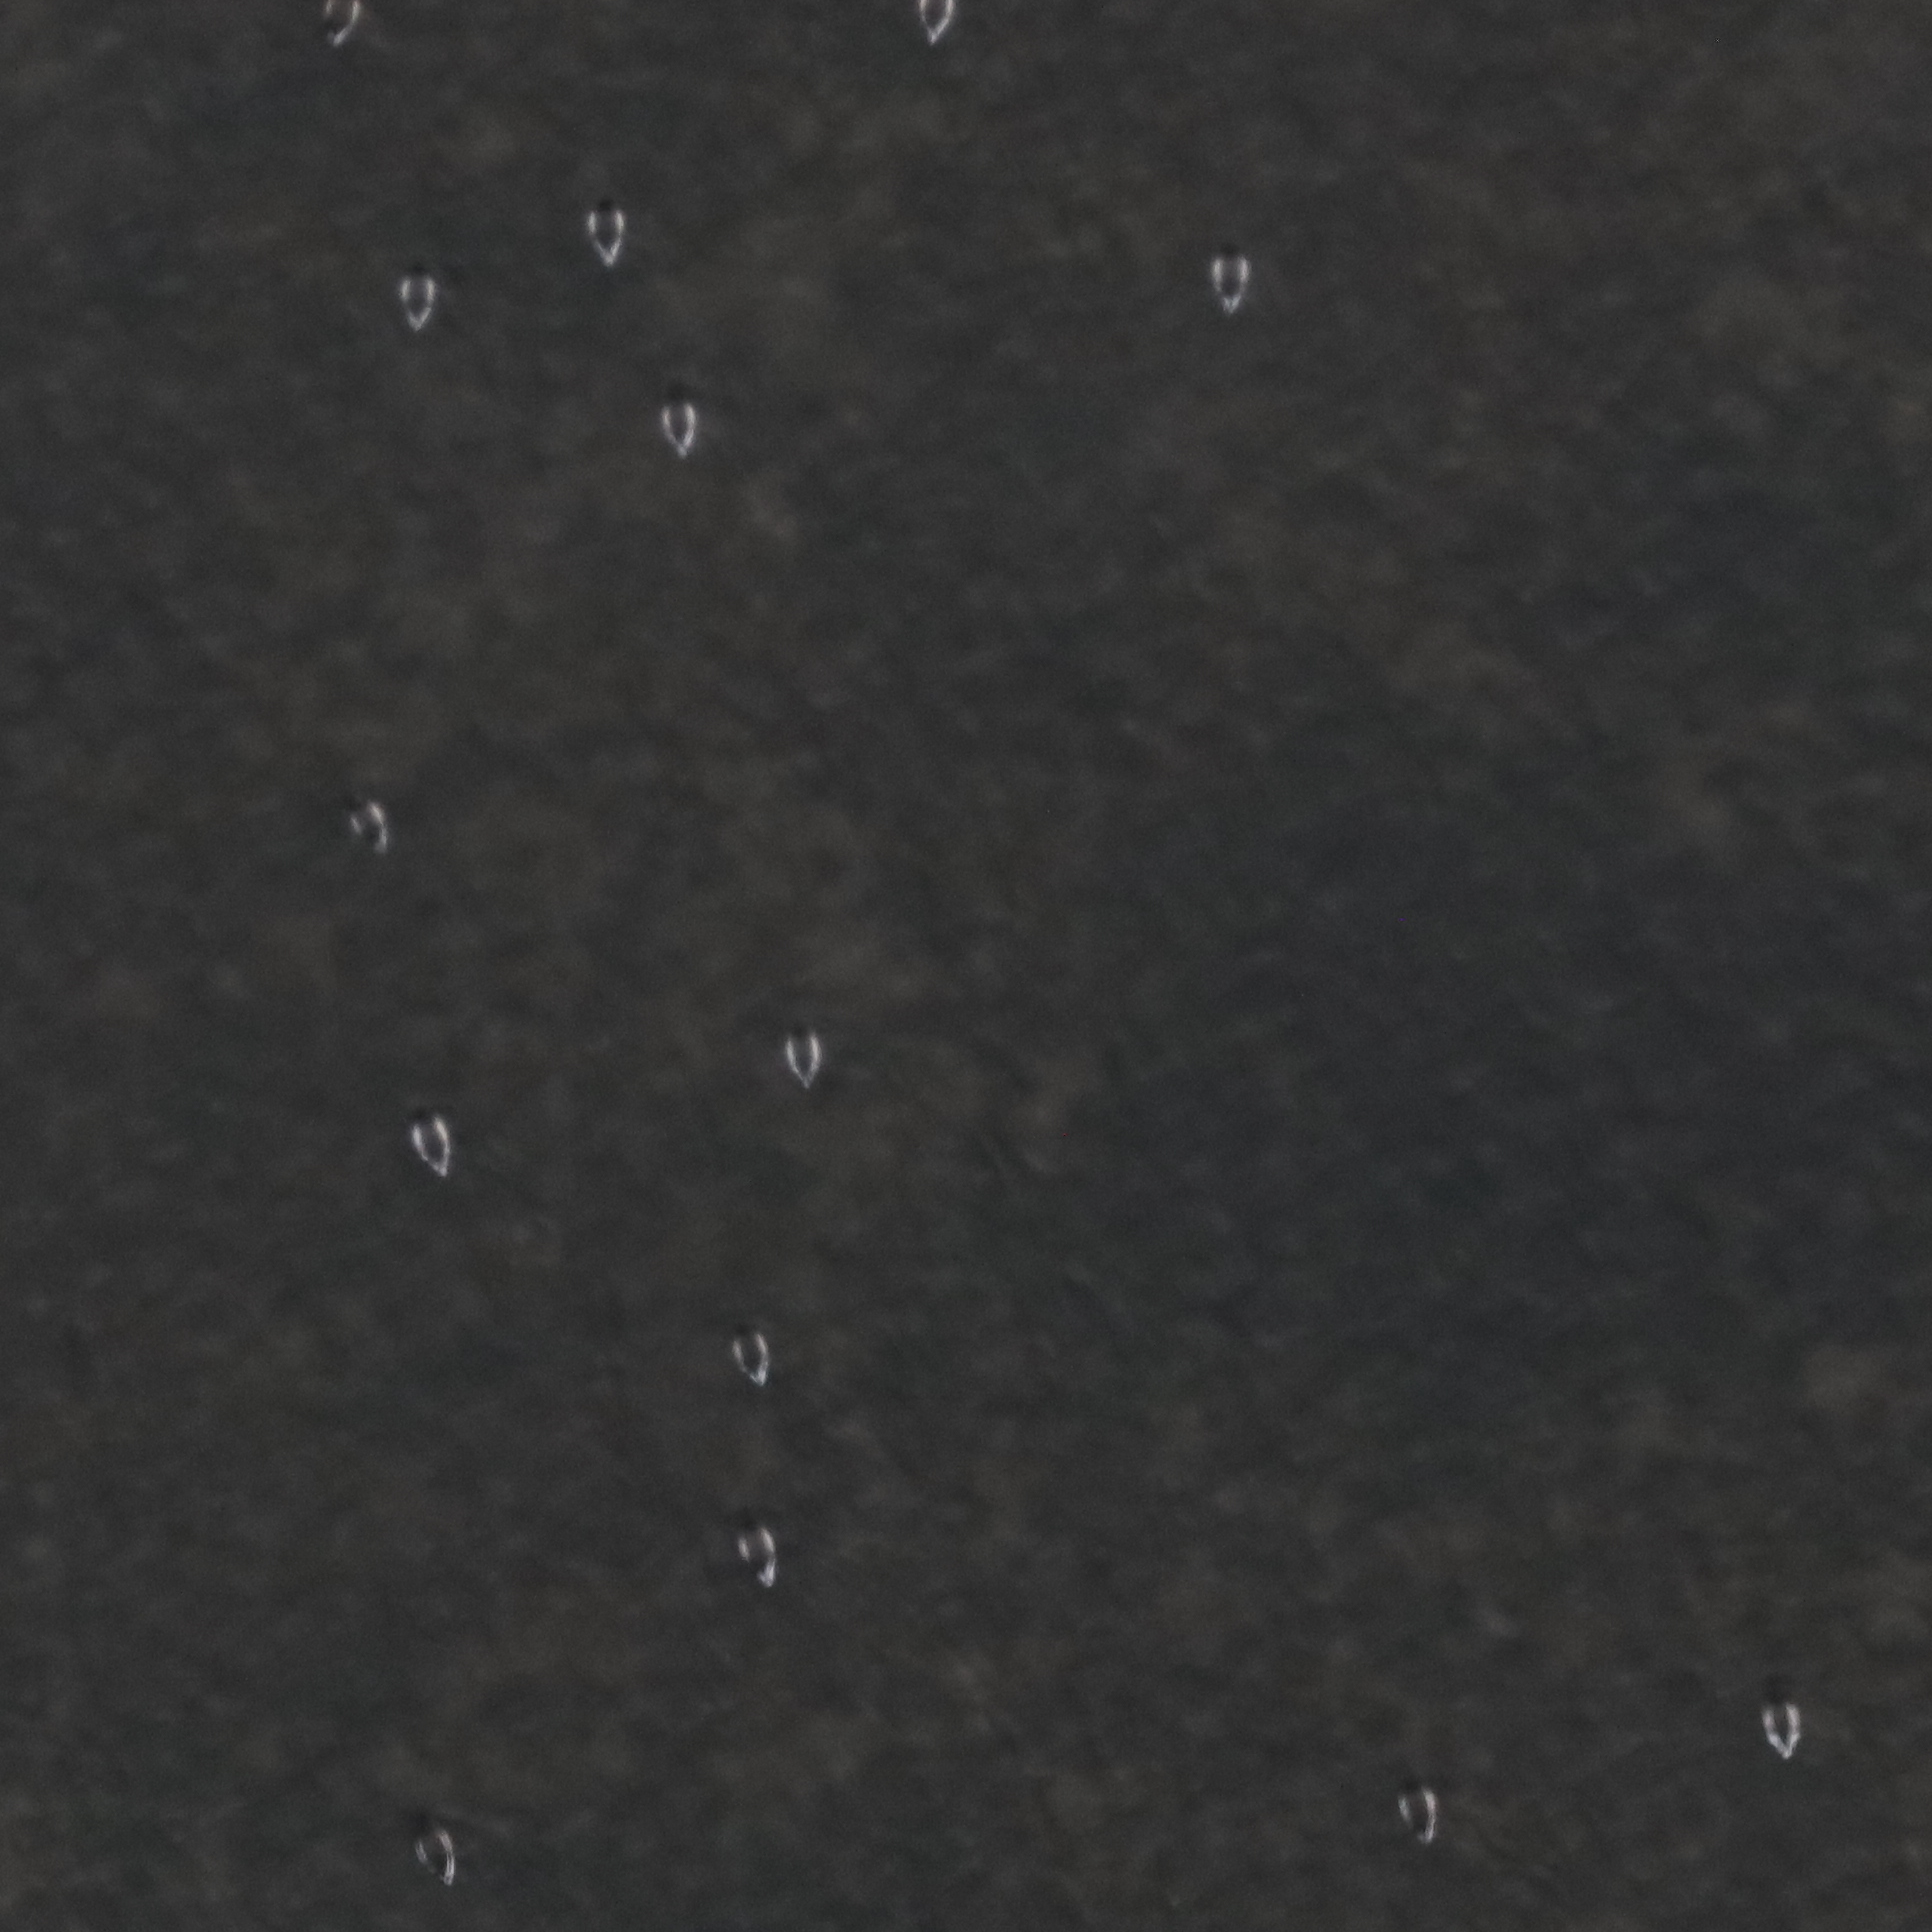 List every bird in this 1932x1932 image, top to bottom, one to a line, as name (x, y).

brant (934, 9)
brant (341, 15)
brant (606, 229)
brant (1231, 275)
brant (418, 295)
brant (679, 422)
brant (367, 822)
brant (802, 1055)
brant (430, 1141)
brant (752, 1351)
brant (758, 1547)
brant (1782, 1723)
brant (1420, 1811)
brant (434, 1848)